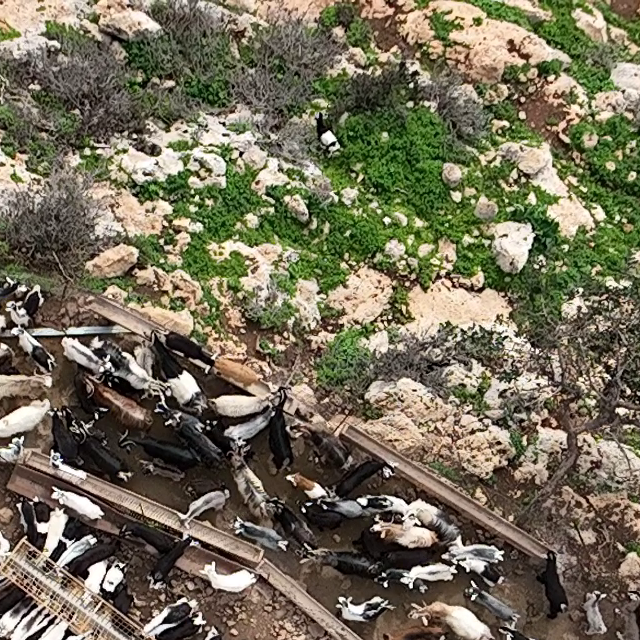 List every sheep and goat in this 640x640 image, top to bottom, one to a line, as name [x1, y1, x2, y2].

goat [312, 114, 339, 156]
goat [0, 280, 22, 300]
goat [6, 285, 44, 327]
goat [0, 295, 7, 335]
goat [0, 326, 14, 369]
goat [164, 329, 219, 374]
goat [10, 330, 58, 371]
goat [151, 331, 207, 412]
goat [95, 336, 169, 397]
goat [61, 337, 116, 375]
goat [132, 342, 155, 374]
goat [213, 358, 263, 386]
goat [0, 371, 52, 402]
goat [84, 374, 152, 426]
goat [71, 377, 103, 419]
goat [271, 384, 294, 476]
goat [209, 390, 277, 416]
goat [0, 399, 48, 439]
goat [153, 399, 205, 433]
goat [224, 403, 275, 441]
goat [61, 404, 83, 443]
goat [45, 406, 79, 458]
goat [163, 414, 224, 470]
goat [289, 417, 351, 471]
goat [74, 420, 132, 479]
goat [115, 431, 200, 471]
goat [0, 438, 24, 460]
goat [227, 442, 272, 516]
goat [139, 458, 184, 481]
goat [331, 464, 396, 497]
goat [284, 473, 328, 498]
goat [51, 486, 102, 520]
goat [179, 490, 229, 526]
goat [358, 493, 408, 513]
goat [271, 495, 318, 550]
goat [34, 497, 51, 543]
goat [14, 499, 36, 561]
goat [294, 499, 338, 531]
goat [318, 499, 362, 518]
goat [401, 502, 460, 542]
goat [34, 509, 67, 569]
goat [232, 517, 285, 552]
goat [116, 520, 173, 552]
goat [0, 521, 10, 564]
goat [367, 522, 439, 548]
goat [149, 534, 192, 583]
goat [356, 534, 438, 566]
goat [55, 535, 94, 579]
goat [46, 539, 66, 575]
goat [61, 541, 117, 588]
goat [440, 544, 502, 563]
goat [294, 546, 386, 581]
goat [536, 550, 566, 621]
goat [458, 557, 504, 589]
goat [83, 560, 107, 609]
goat [204, 562, 255, 593]
goat [101, 563, 129, 600]
goat [400, 563, 457, 587]
goat [375, 567, 426, 585]
goat [0, 568, 14, 605]
goat [0, 579, 32, 618]
goat [463, 583, 518, 625]
goat [0, 586, 42, 636]
goat [111, 587, 134, 634]
goat [6, 592, 50, 639]
goat [582, 592, 608, 636]
goat [612, 592, 639, 639]
goat [332, 598, 391, 623]
goat [132, 601, 194, 639]
goat [13, 602, 64, 639]
goat [407, 602, 495, 639]
goat [30, 611, 77, 639]
goat [24, 613, 59, 639]
goat [152, 616, 203, 639]
goat [499, 623, 563, 639]
goat [380, 626, 448, 639]
goat [47, 627, 94, 639]
goat [173, 627, 224, 639]
goat [60, 629, 106, 639]
goat [375, 633, 403, 639]